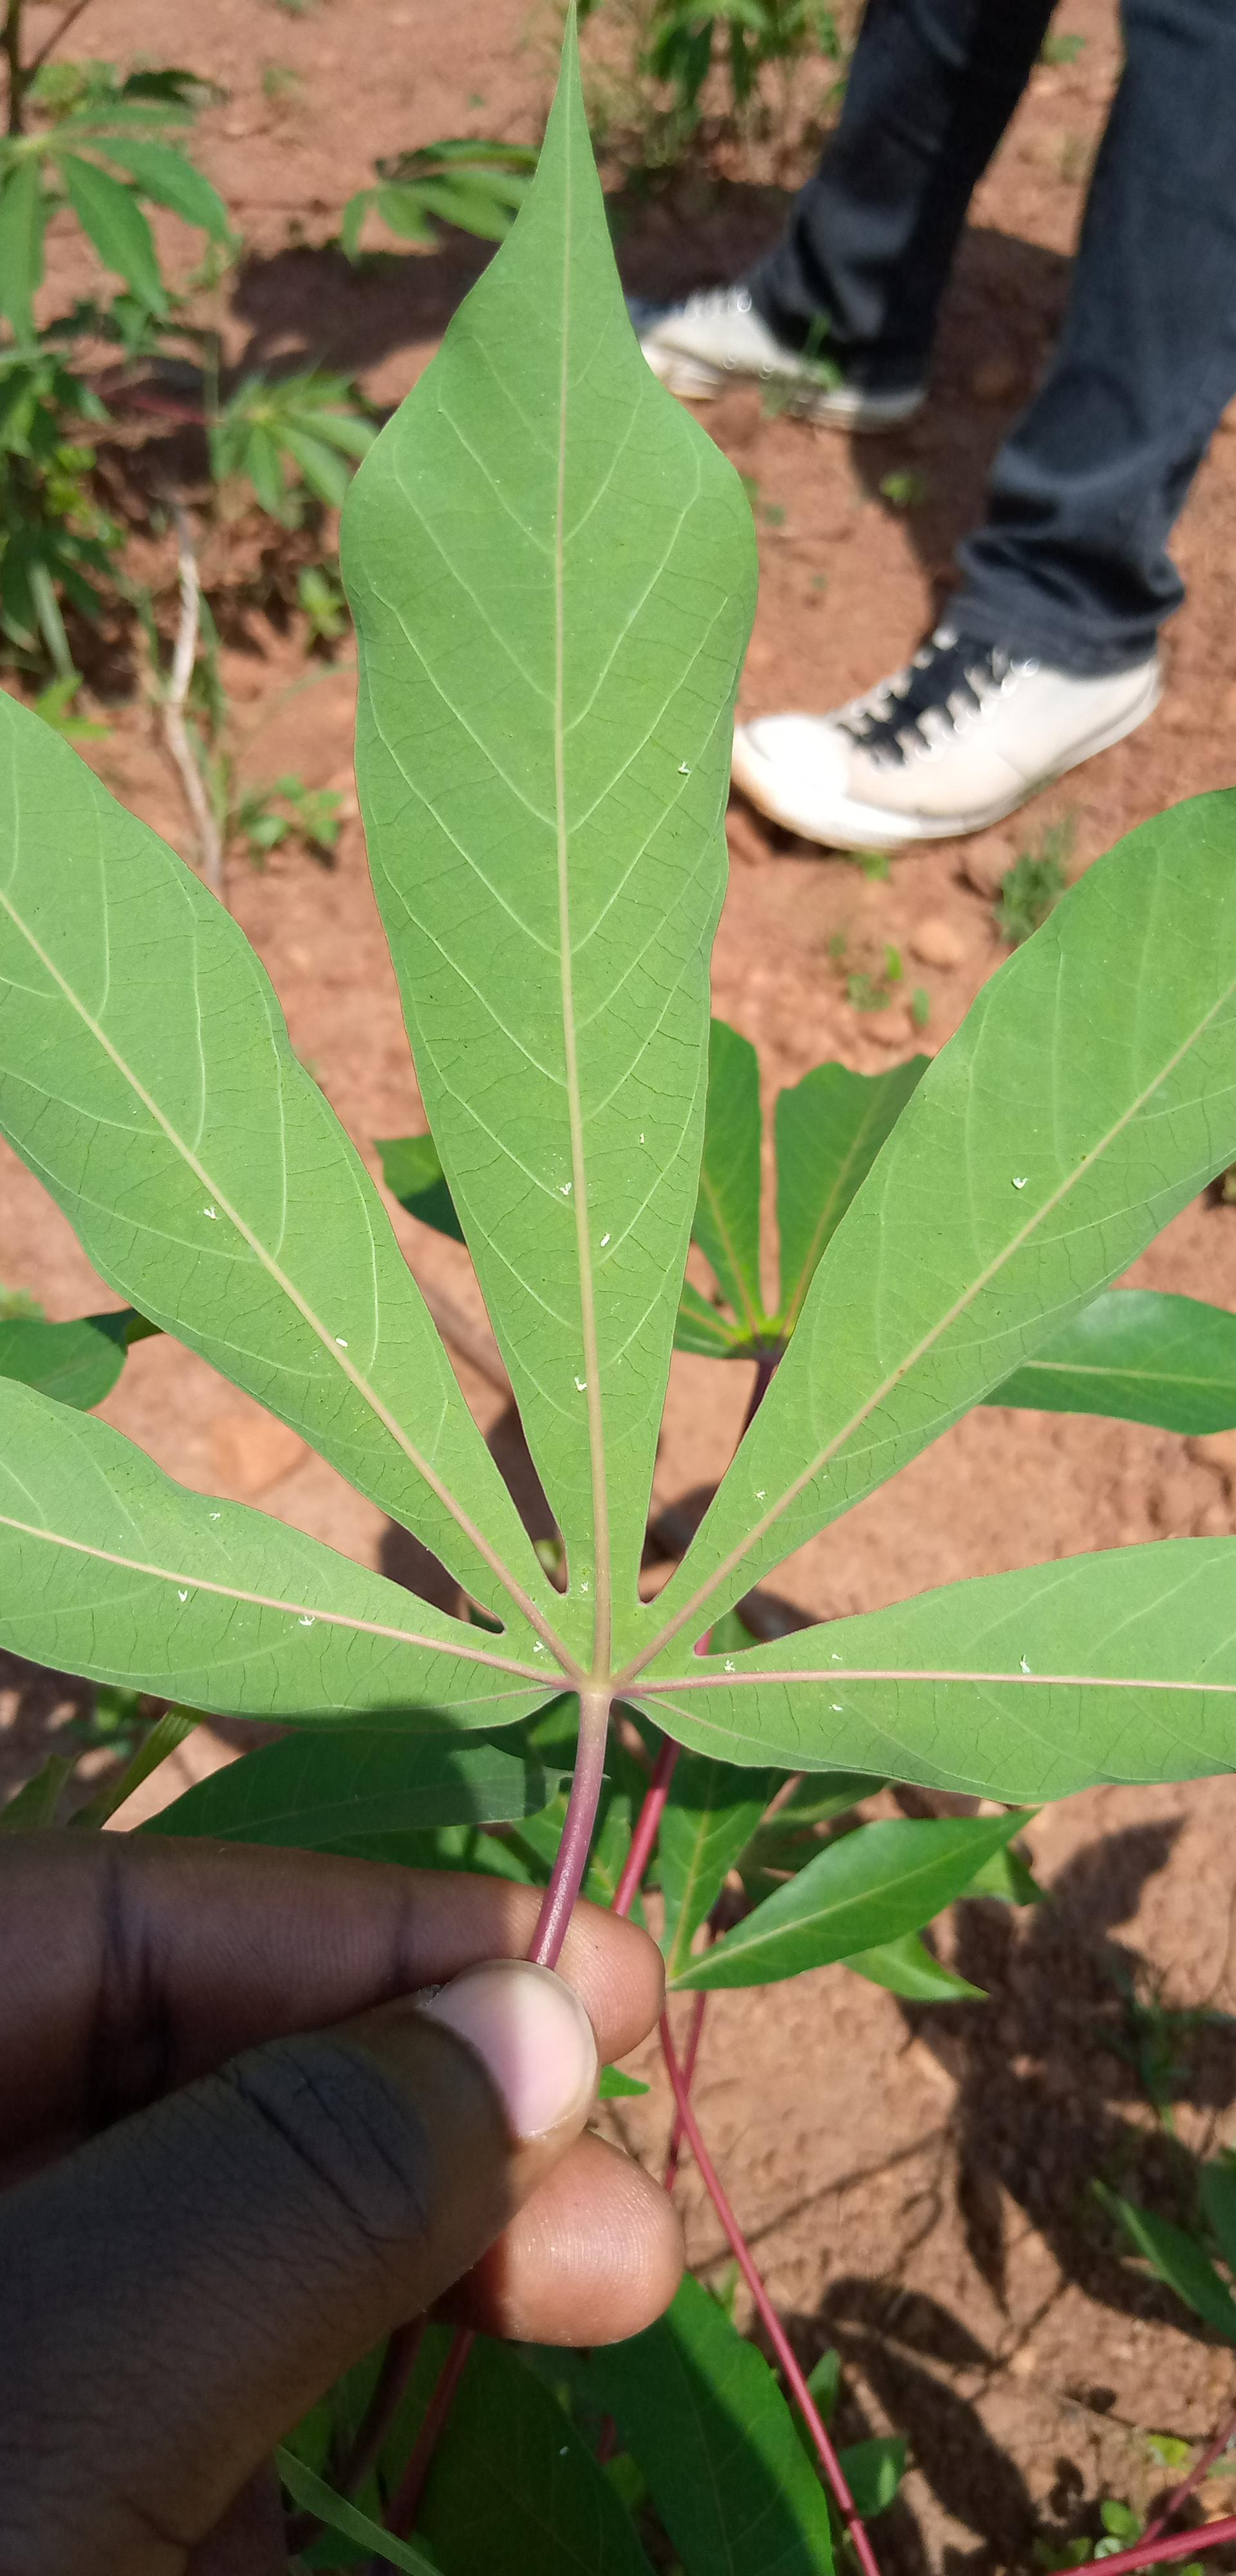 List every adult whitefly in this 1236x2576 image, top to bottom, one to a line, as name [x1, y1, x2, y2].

whitefly [662, 750, 698, 785]
whitefly [1003, 1159, 1038, 1208]
whitefly [550, 1170, 591, 1208]
whitefly [185, 1194, 229, 1227]
whitefly [587, 1224, 626, 1260]
whitefly [319, 1330, 357, 1368]
whitefly [565, 1367, 601, 1403]
whitefly [740, 1484, 773, 1508]
whitefly [198, 1504, 232, 1537]
whitefly [159, 1577, 199, 1619]
whitefly [575, 1577, 603, 1607]
whitefly [283, 1612, 326, 1640]
whitefly [520, 1636, 561, 1665]
whitefly [998, 1648, 1048, 1687]
whitefly [709, 1657, 751, 1689]
whitefly [813, 1689, 859, 1721]